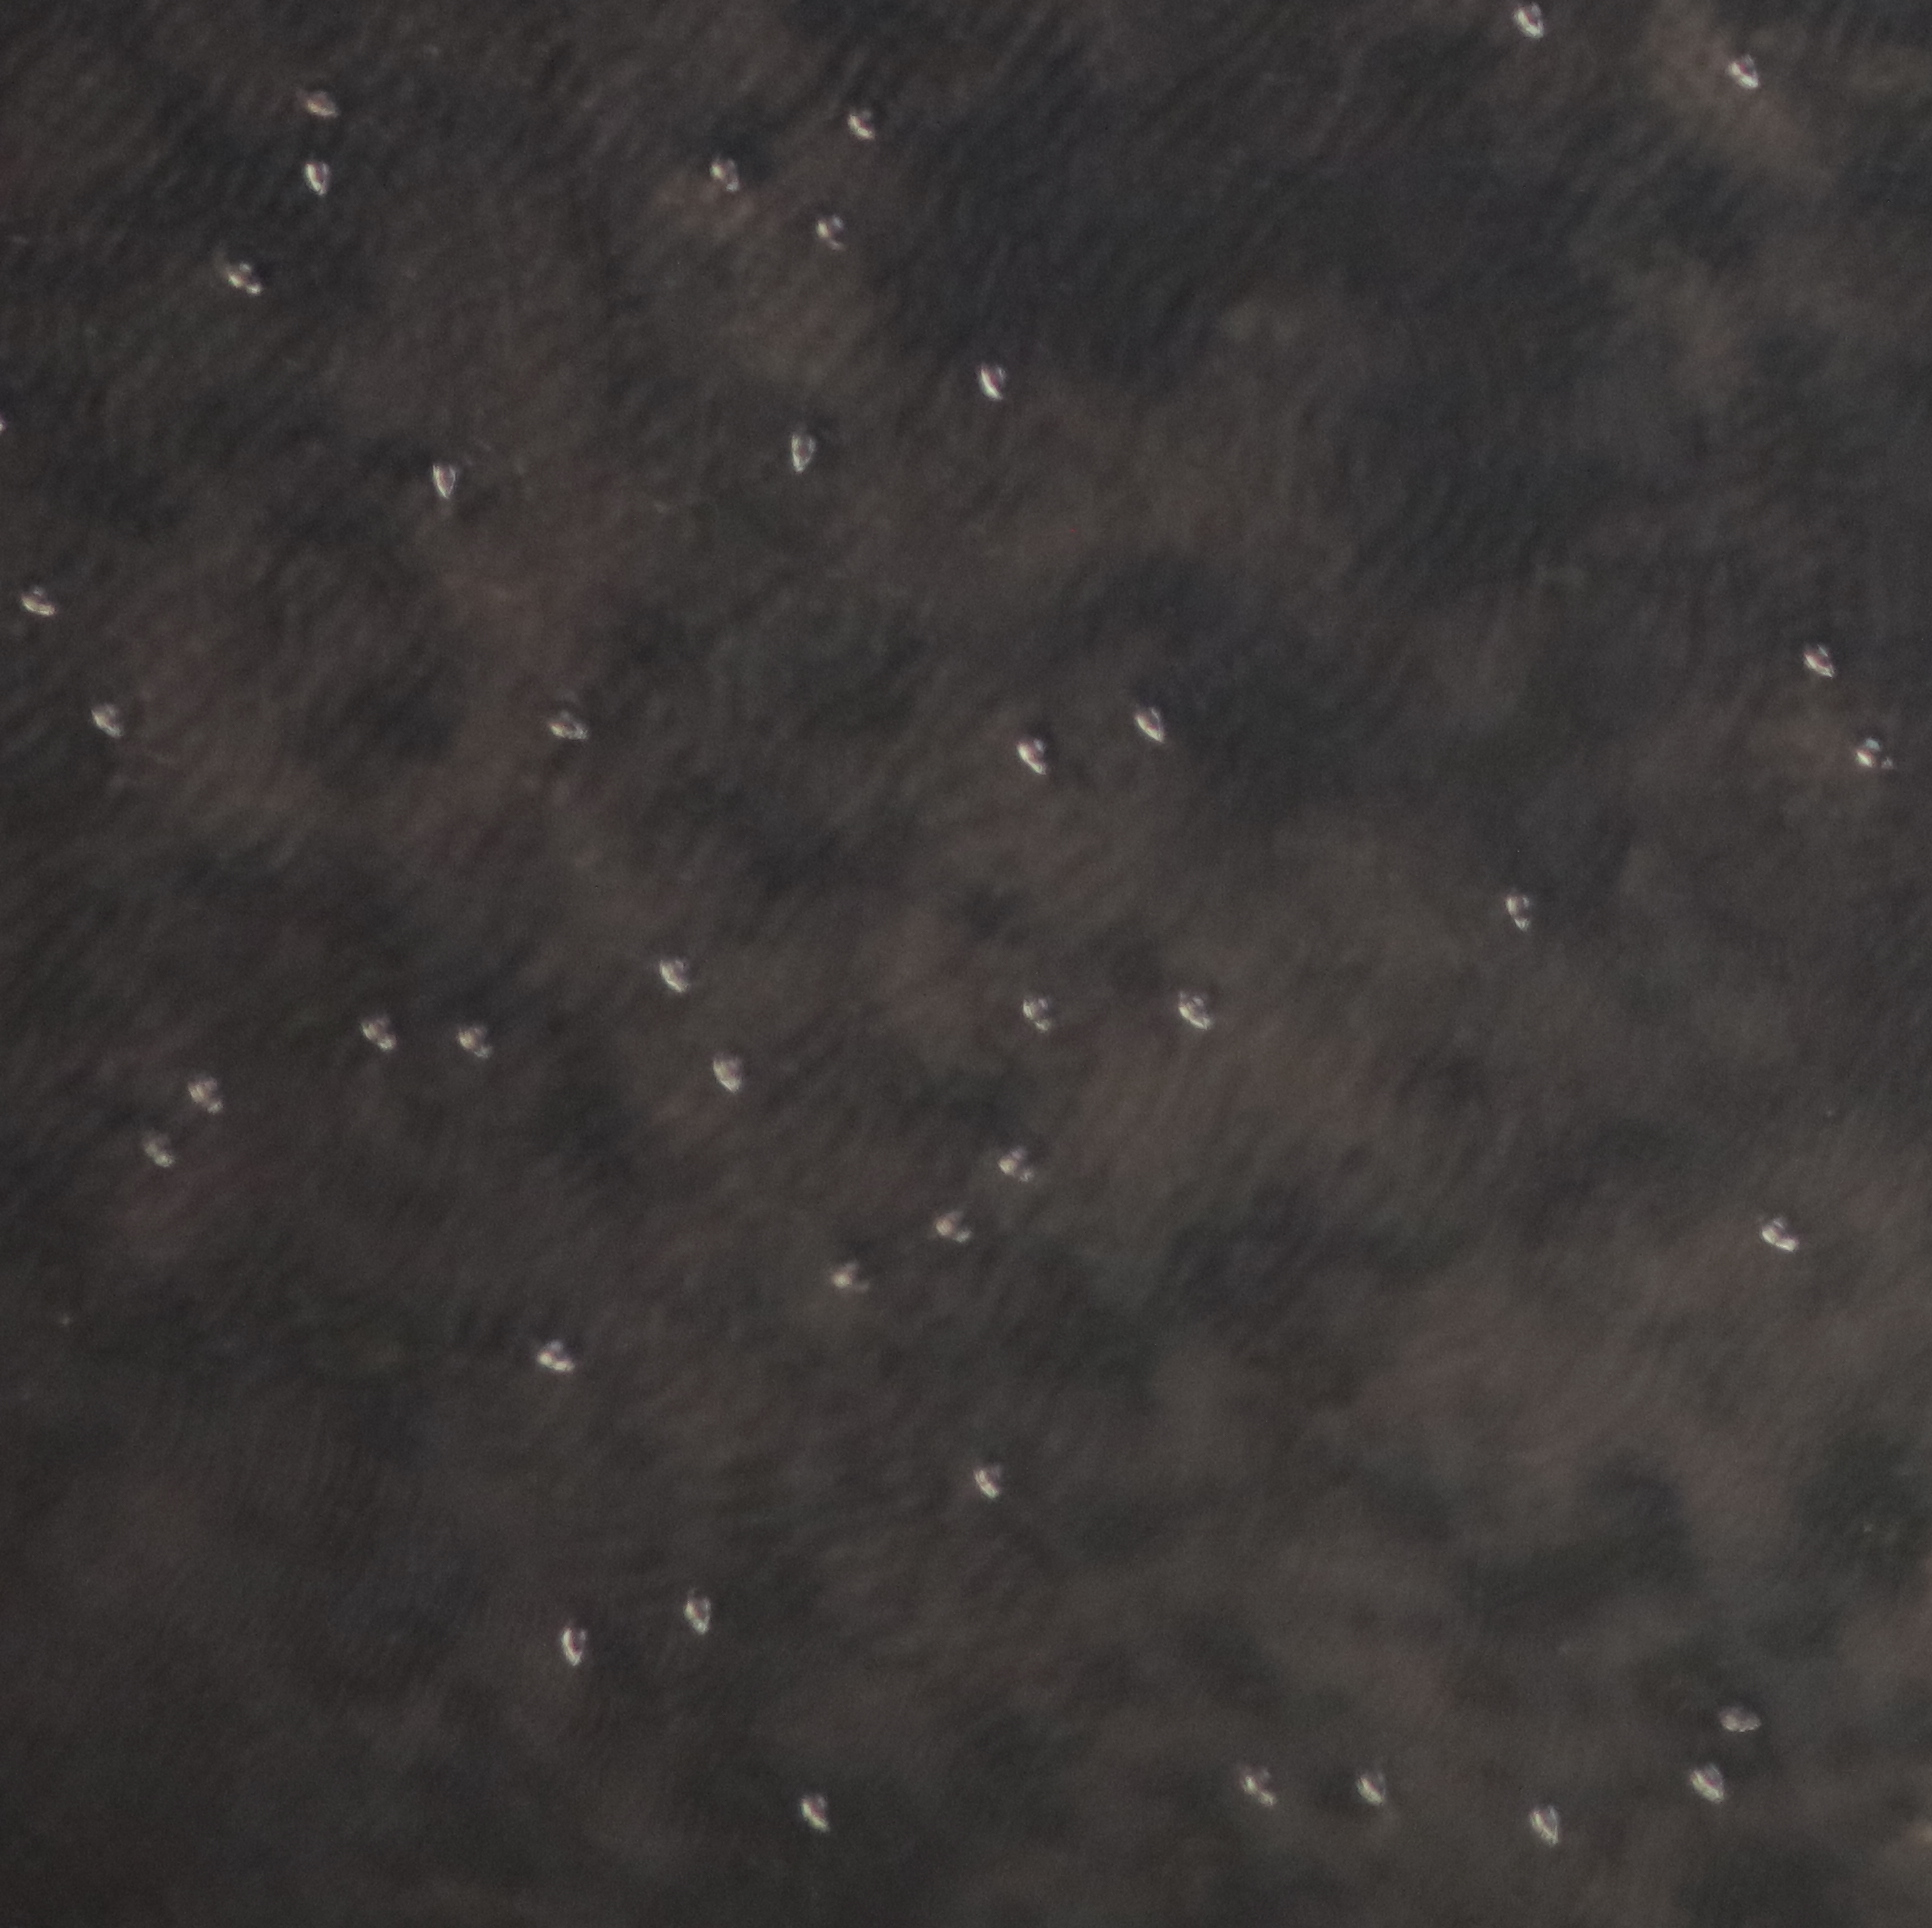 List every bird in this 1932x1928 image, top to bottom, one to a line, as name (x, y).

brant (1531, 16)
brant (1748, 72)
brant (326, 97)
brant (865, 121)
brant (726, 172)
brant (317, 177)
brant (833, 232)
brant (243, 276)
brant (993, 380)
brant (804, 450)
brant (446, 478)
brant (40, 600)
brant (1819, 660)
brant (110, 714)
brant (1152, 721)
brant (566, 723)
brant (1034, 753)
brant (1871, 754)
brant (1520, 908)
brant (673, 974)
brant (1193, 1009)
brant (1037, 1012)
brant (377, 1033)
brant (478, 1047)
brant (730, 1071)
brant (207, 1097)
brant (161, 1148)
brant (1017, 1163)
brant (954, 1222)
brant (1779, 1232)
brant (859, 1275)
brant (555, 1359)
brant (980, 1473)
brant (698, 1611)
brant (576, 1643)
brant (1738, 1721)
brant (1371, 1780)
brant (1711, 1782)
brant (1259, 1787)
brant (816, 1813)
brant (1547, 1823)